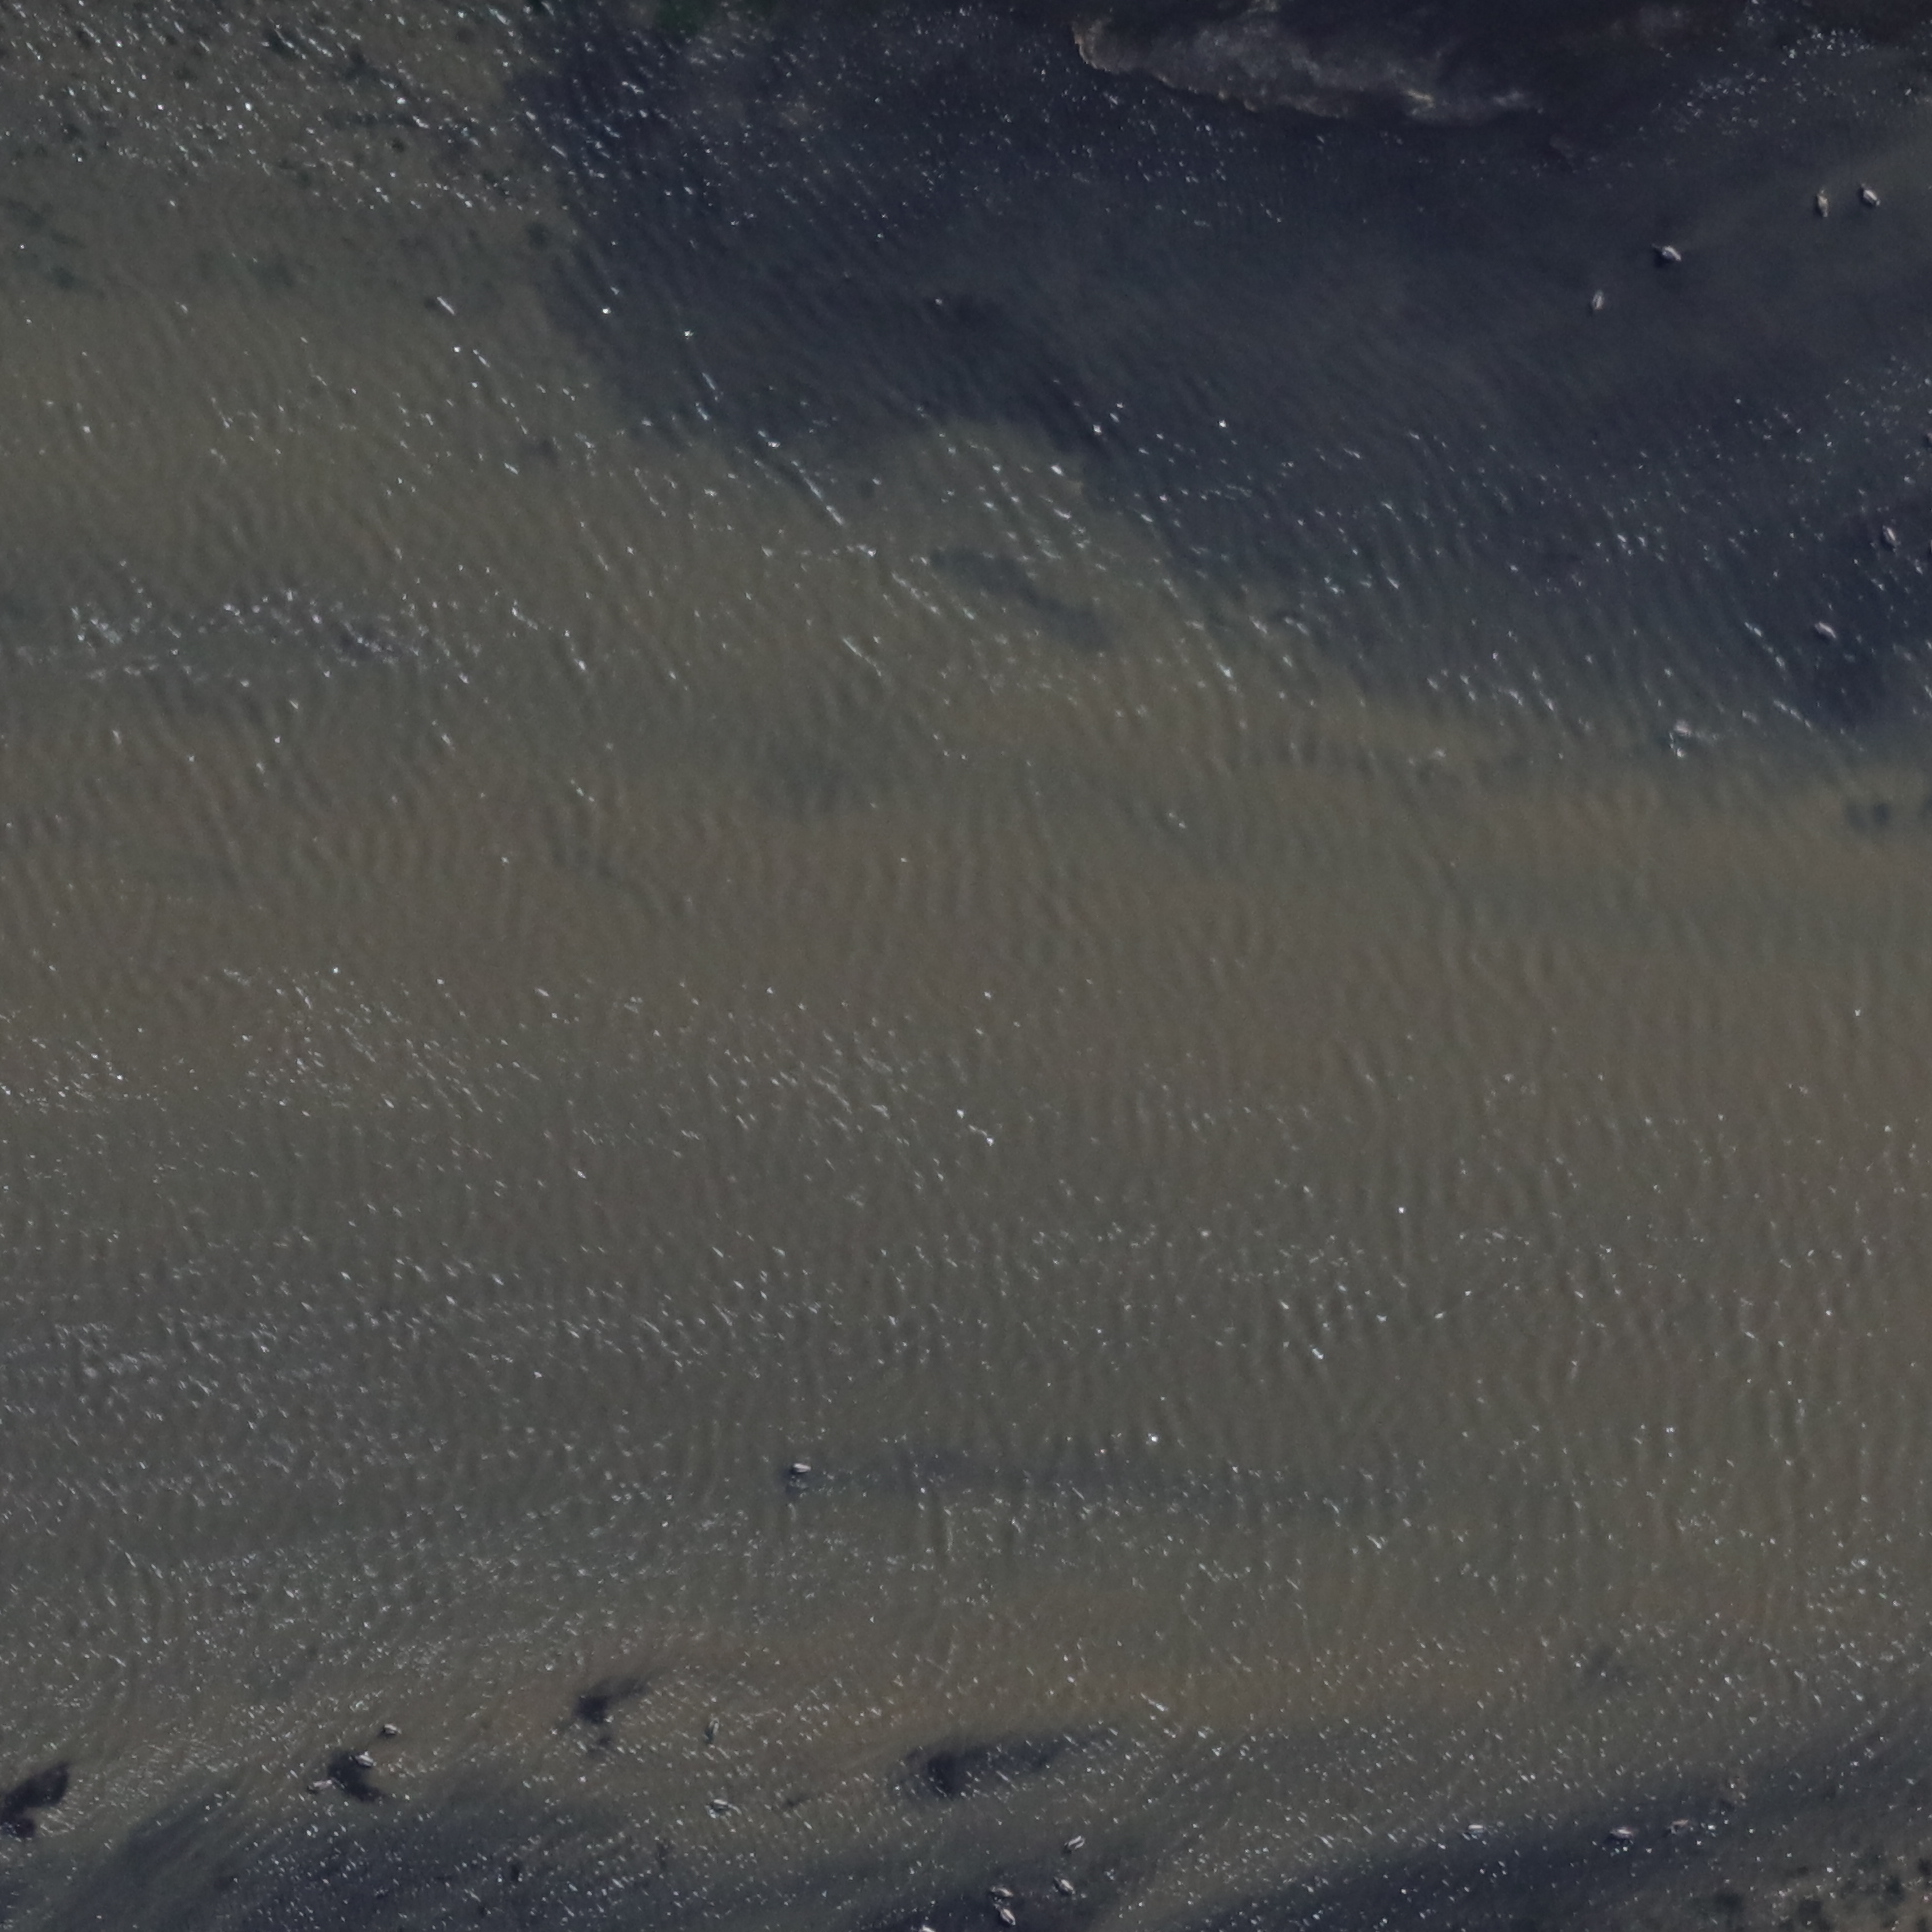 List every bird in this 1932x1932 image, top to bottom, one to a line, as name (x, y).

other bird (1871, 196)
other bird (1822, 204)
other bird (1670, 257)
other bird (1600, 299)
other bird (1898, 536)
other bird (1828, 631)
other bird (1689, 732)
other bird (799, 1468)
other bird (395, 1728)
other bird (712, 1731)
other bird (369, 1759)
other bird (318, 1784)
other bird (725, 1802)
other bird (1678, 1827)
other bird (1476, 1830)
other bird (1621, 1836)
other bird (1075, 1840)
other bird (1064, 1884)
other bird (1001, 1895)
other bird (1009, 1921)